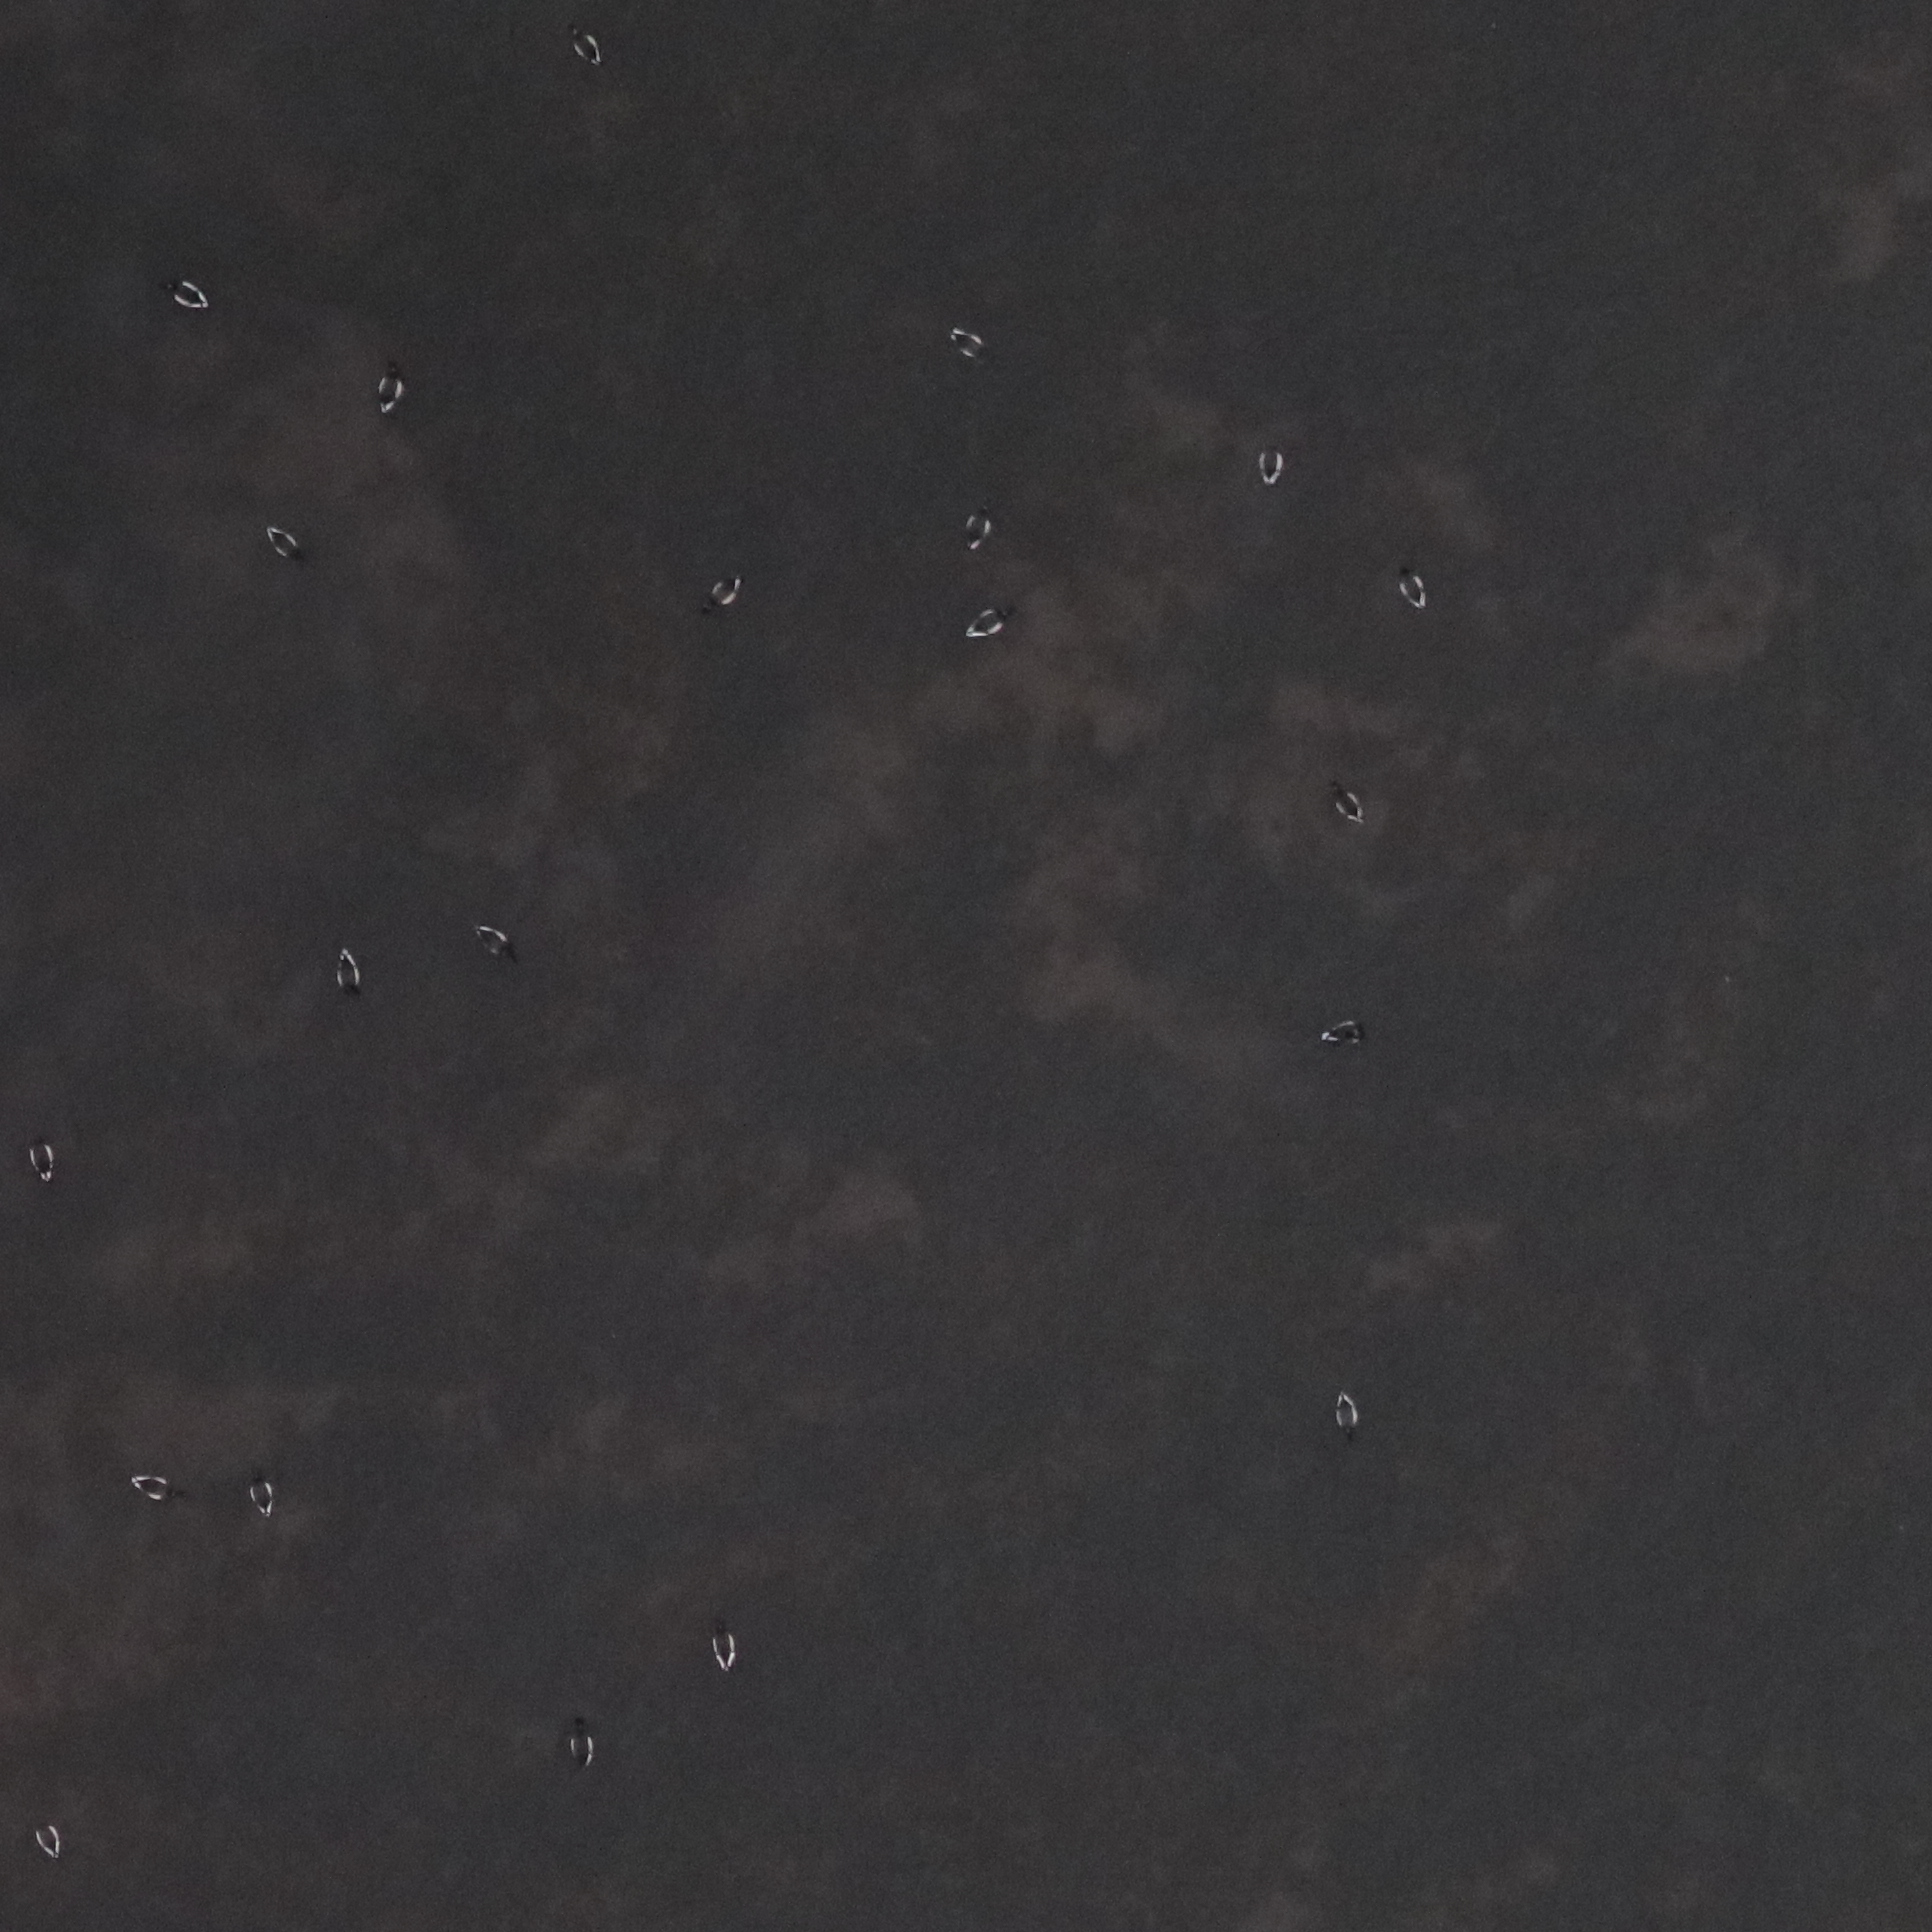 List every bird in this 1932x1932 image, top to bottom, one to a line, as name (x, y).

brant (587, 46)
brant (189, 294)
brant (968, 345)
brant (391, 390)
brant (1271, 466)
brant (980, 529)
brant (285, 545)
brant (1411, 590)
brant (726, 593)
brant (989, 623)
brant (1348, 806)
brant (496, 941)
brant (350, 973)
brant (1343, 1033)
brant (40, 1158)
brant (1346, 1415)
brant (155, 1488)
brant (263, 1495)
brant (722, 1646)
brant (583, 1746)
brant (47, 1839)